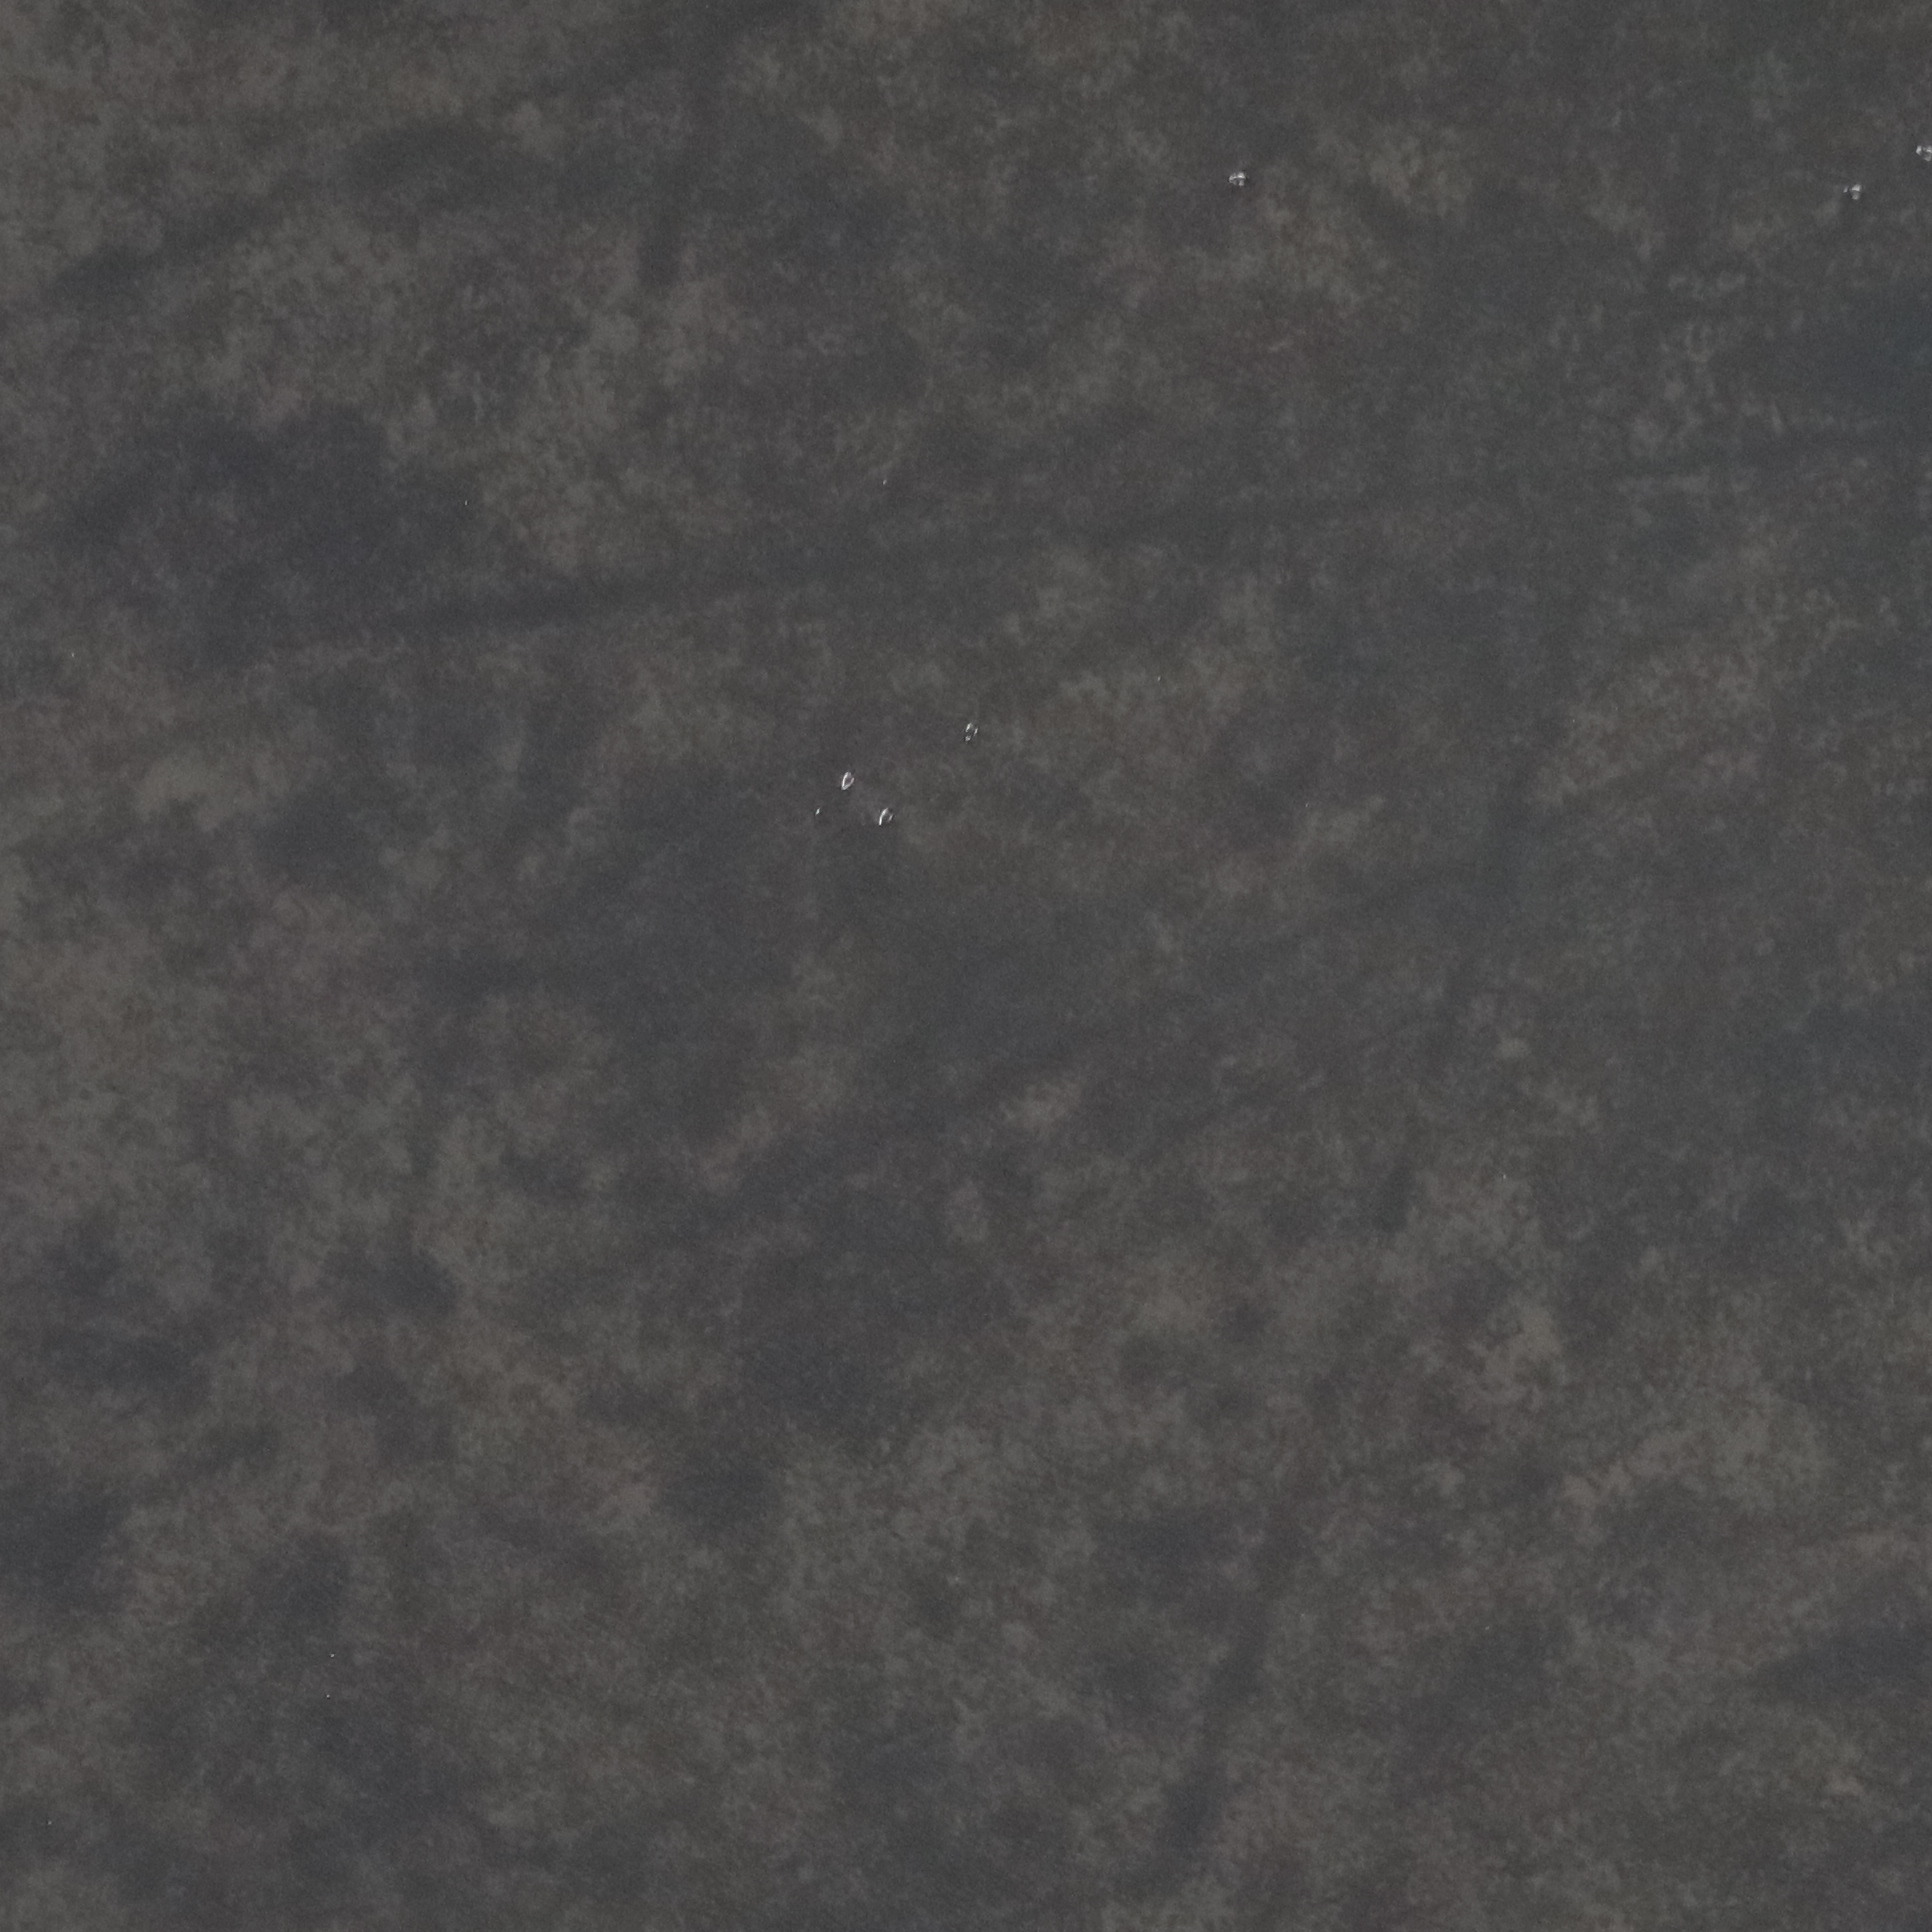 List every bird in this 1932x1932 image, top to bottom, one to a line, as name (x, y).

brant (1926, 153)
brant (1239, 179)
brant (1852, 191)
brant (969, 731)
brant (848, 783)
brant (891, 816)